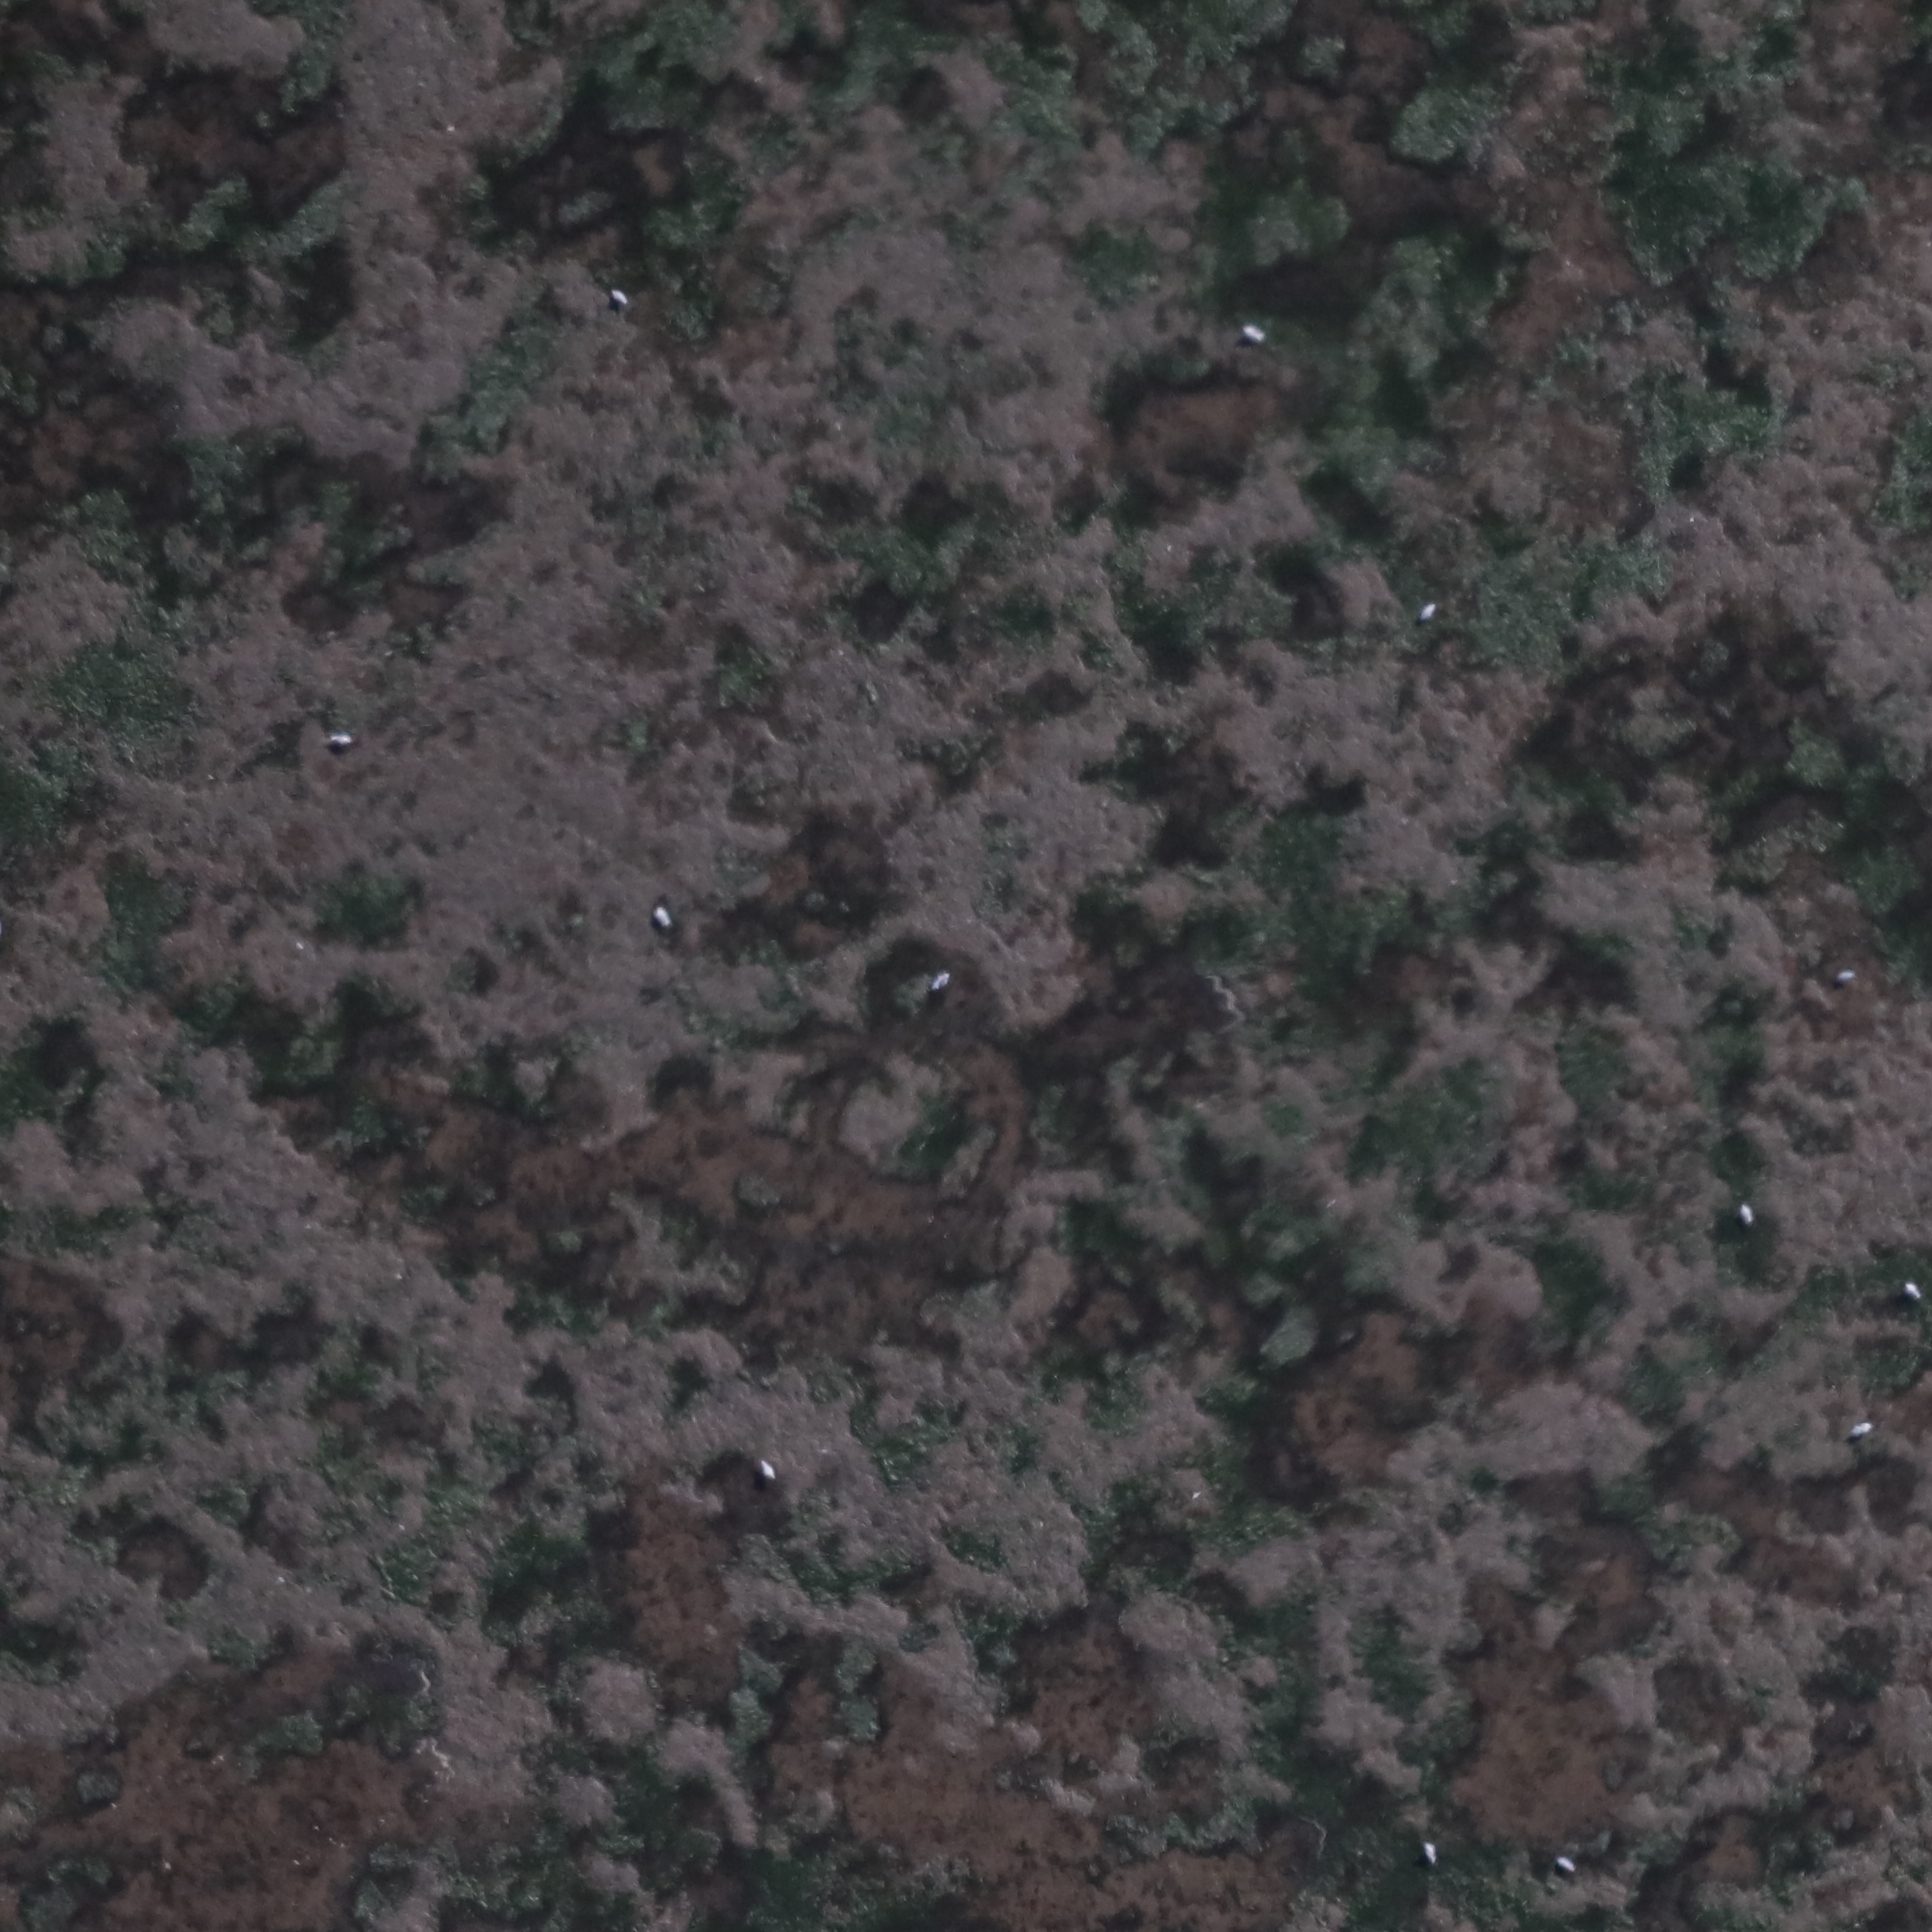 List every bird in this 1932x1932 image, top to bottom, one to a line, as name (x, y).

gull (620, 296)
gull (1254, 333)
gull (1427, 611)
gull (341, 739)
gull (662, 916)
gull (1845, 977)
gull (939, 980)
gull (1746, 1215)
gull (1912, 1289)
gull (1862, 1428)
gull (767, 1470)
gull (1429, 1852)
gull (1565, 1864)